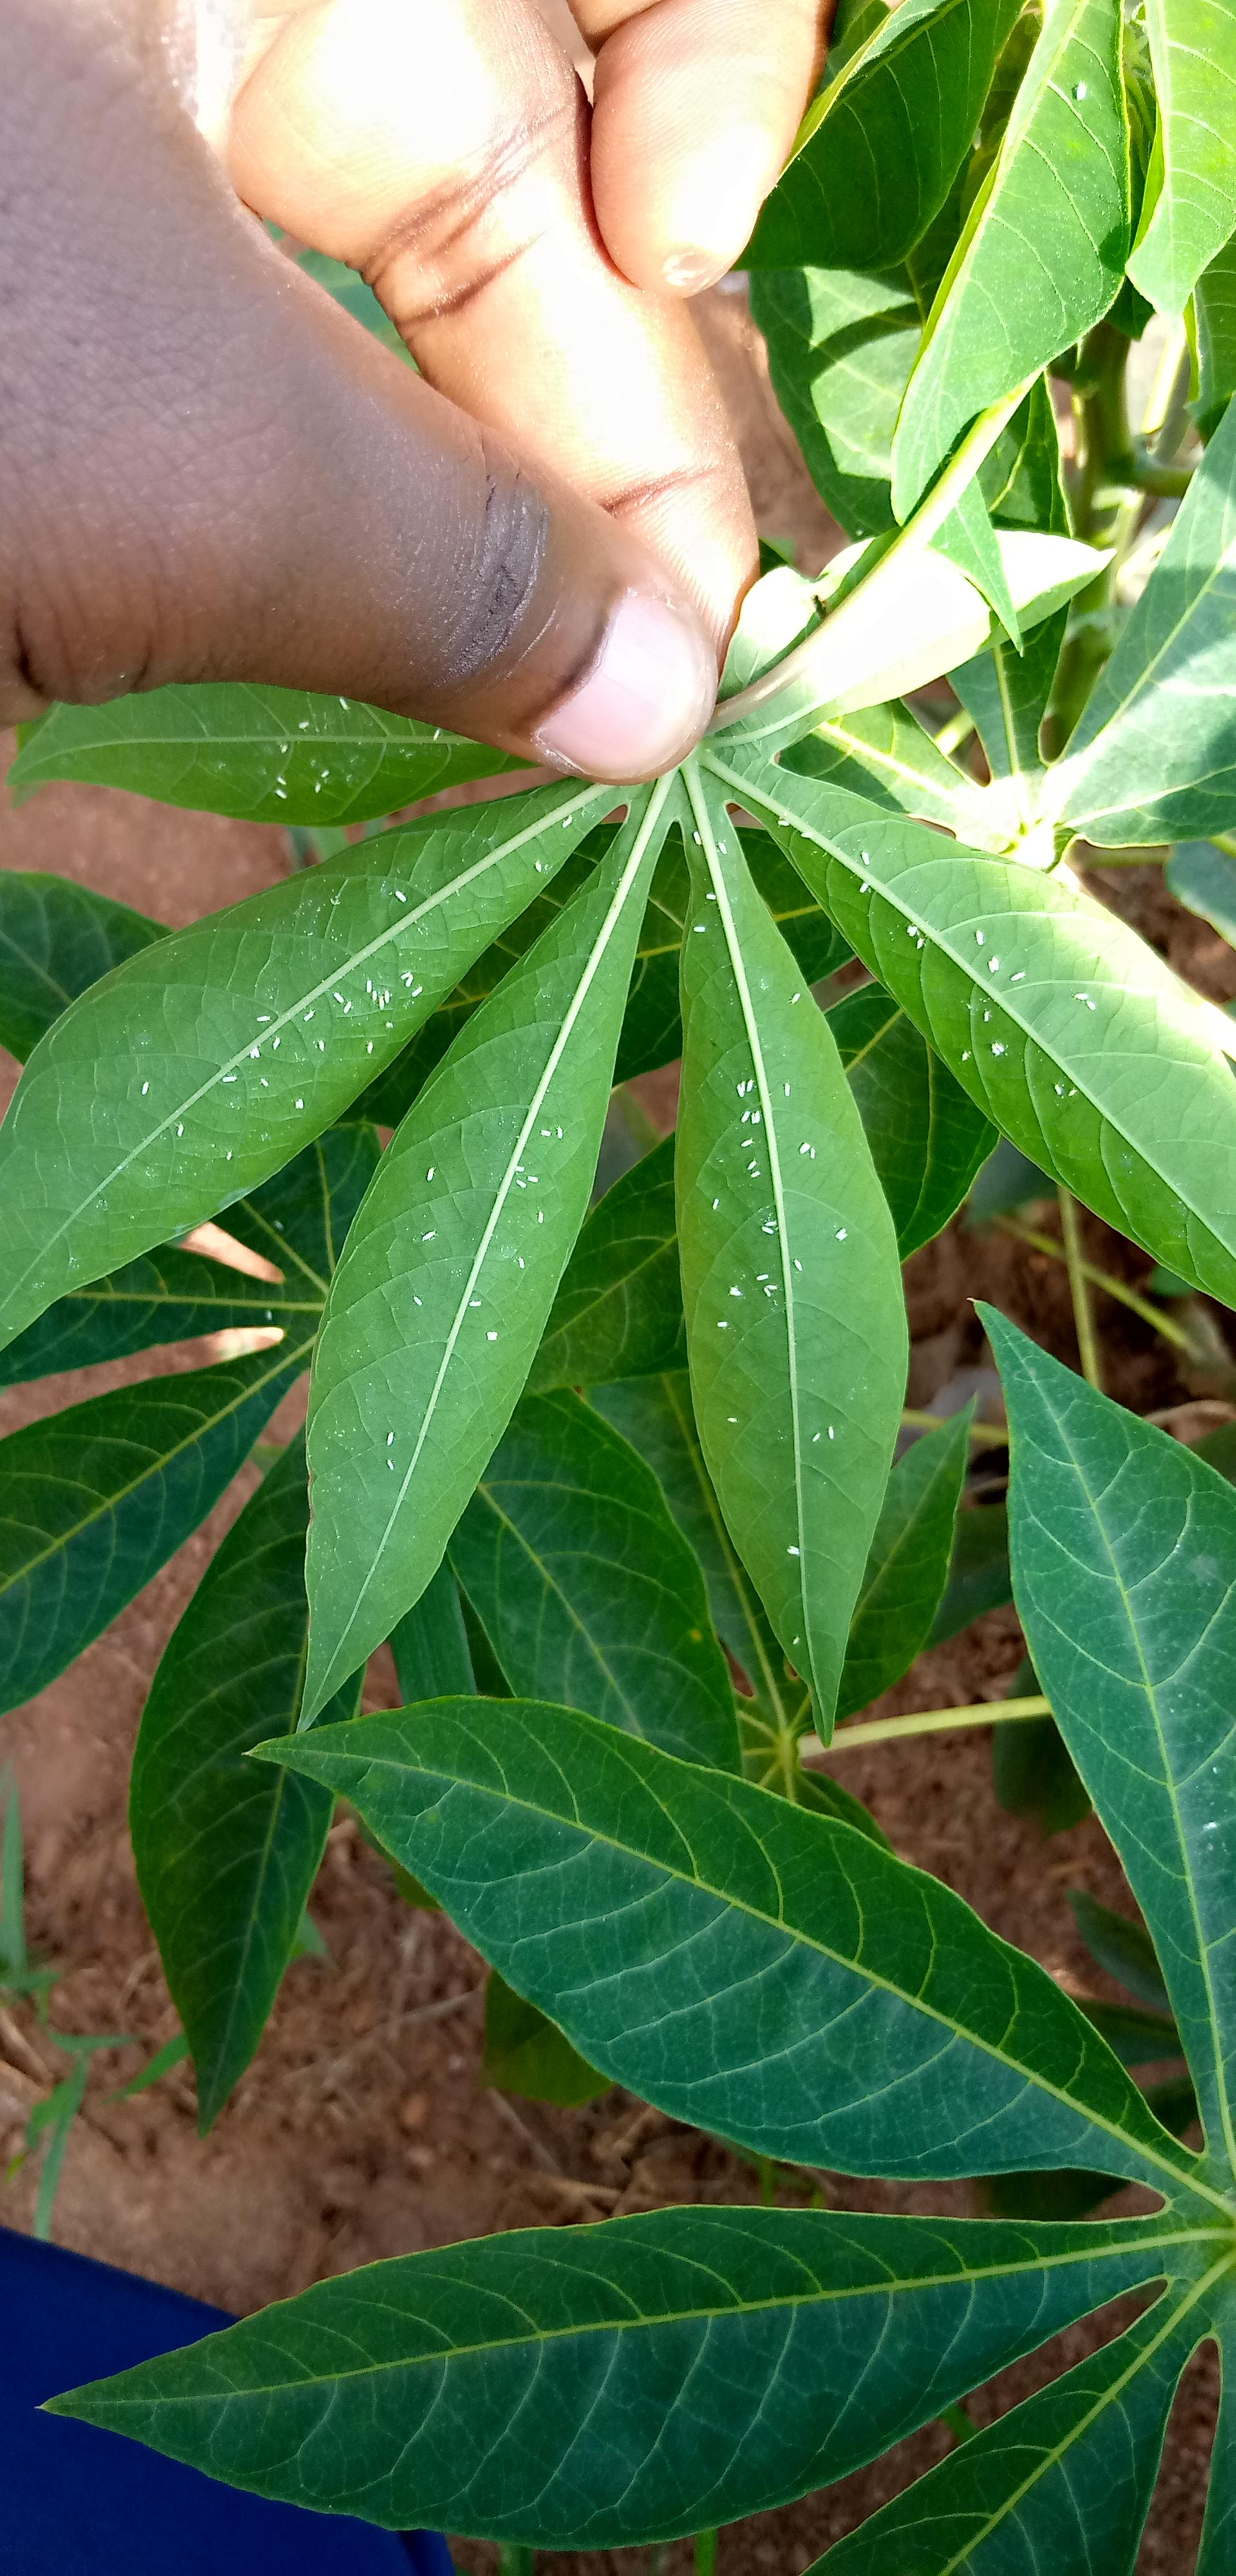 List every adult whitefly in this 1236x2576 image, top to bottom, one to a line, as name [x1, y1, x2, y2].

whitefly [1072, 77, 1092, 106]
whitefly [337, 696, 350, 712]
whitefly [297, 719, 310, 731]
whitefly [431, 726, 442, 741]
whitefly [279, 742, 288, 755]
whitefly [319, 768, 333, 779]
whitefly [276, 775, 288, 787]
whitefly [312, 782, 323, 795]
whitefly [274, 787, 288, 801]
whitefly [561, 811, 576, 831]
whitefly [775, 817, 791, 828]
whitefly [691, 829, 705, 848]
whitefly [794, 831, 816, 840]
whitefly [715, 840, 729, 857]
whitefly [857, 848, 873, 867]
whitefly [532, 856, 545, 875]
whitefly [857, 879, 874, 896]
whitefly [393, 887, 410, 905]
whitefly [701, 891, 719, 902]
whitefly [908, 923, 918, 938]
whitefly [690, 923, 707, 937]
whitefly [905, 923, 913, 934]
whitefly [974, 928, 988, 947]
whitefly [914, 934, 926, 952]
whitefly [992, 953, 1000, 972]
whitefly [986, 959, 995, 975]
whitefly [1007, 969, 1027, 984]
whitefly [398, 971, 412, 981]
whitefly [404, 973, 415, 988]
whitefly [364, 978, 373, 995]
whitefly [409, 984, 426, 1000]
whitefly [371, 988, 378, 1003]
whitefly [384, 988, 391, 1005]
whitefly [332, 989, 345, 1005]
whitefly [785, 989, 803, 1006]
whitefly [1071, 990, 1091, 1001]
whitefly [378, 994, 385, 1012]
whitefly [342, 999, 353, 1016]
whitefly [1085, 999, 1097, 1012]
whitefly [301, 1005, 315, 1022]
whitefly [980, 1006, 992, 1025]
whitefly [254, 1013, 273, 1026]
whitefly [382, 1019, 395, 1031]
whitefly [270, 1035, 285, 1054]
whitefly [316, 1037, 327, 1054]
whitefly [364, 1037, 376, 1056]
whitefly [994, 1039, 1006, 1054]
whitefly [989, 1041, 1000, 1058]
whitefly [253, 1046, 264, 1062]
whitefly [248, 1049, 255, 1061]
whitefly [959, 1049, 971, 1063]
whitefly [220, 1074, 239, 1085]
whitefly [257, 1075, 270, 1090]
whitefly [746, 1077, 758, 1094]
whitefly [138, 1079, 153, 1097]
whitefly [780, 1080, 796, 1103]
whitefly [1053, 1082, 1063, 1097]
whitefly [734, 1083, 746, 1099]
whitefly [1066, 1087, 1078, 1099]
whitefly [298, 1097, 306, 1112]
whitefly [294, 1099, 299, 1110]
whitefly [754, 1108, 765, 1125]
whitefly [738, 1109, 751, 1126]
whitefly [750, 1110, 755, 1126]
whitefly [174, 1120, 185, 1140]
whitefly [553, 1124, 568, 1139]
whitefly [537, 1128, 554, 1139]
whitefly [737, 1137, 754, 1149]
whitefly [800, 1144, 811, 1158]
whitefly [809, 1146, 817, 1162]
whitefly [223, 1148, 236, 1162]
whitefly [746, 1157, 758, 1172]
whitefly [425, 1165, 438, 1184]
whitefly [512, 1165, 527, 1176]
whitefly [749, 1170, 762, 1179]
whitefly [526, 1174, 540, 1185]
whitefly [514, 1178, 529, 1190]
whitefly [709, 1197, 721, 1213]
whitefly [534, 1207, 549, 1227]
whitefly [272, 1217, 289, 1234]
whitefly [763, 1219, 778, 1228]
whitefly [759, 1225, 776, 1236]
whitefly [418, 1227, 438, 1244]
whitefly [834, 1227, 847, 1240]
whitefly [839, 1232, 849, 1241]
whitefly [516, 1254, 527, 1271]
whitefly [792, 1256, 805, 1273]
whitefly [752, 1273, 771, 1282]
whitefly [765, 1283, 779, 1293]
whitefly [727, 1285, 740, 1292]
whitefly [762, 1285, 772, 1299]
whitefly [727, 1291, 743, 1297]
whitefly [411, 1293, 424, 1309]
whitefly [467, 1297, 484, 1311]
whitefly [263, 1308, 276, 1322]
whitefly [715, 1319, 731, 1331]
whitefly [485, 1329, 498, 1336]
whitefly [483, 1336, 498, 1343]
whitefly [725, 1415, 740, 1425]
whitefly [825, 1423, 838, 1441]
whitefly [384, 1426, 397, 1448]
whitefly [810, 1431, 821, 1443]
whitefly [384, 1457, 397, 1473]
whitefly [787, 1544, 801, 1552]
whitefly [785, 1548, 801, 1557]
whitefly [790, 1634, 803, 1647]